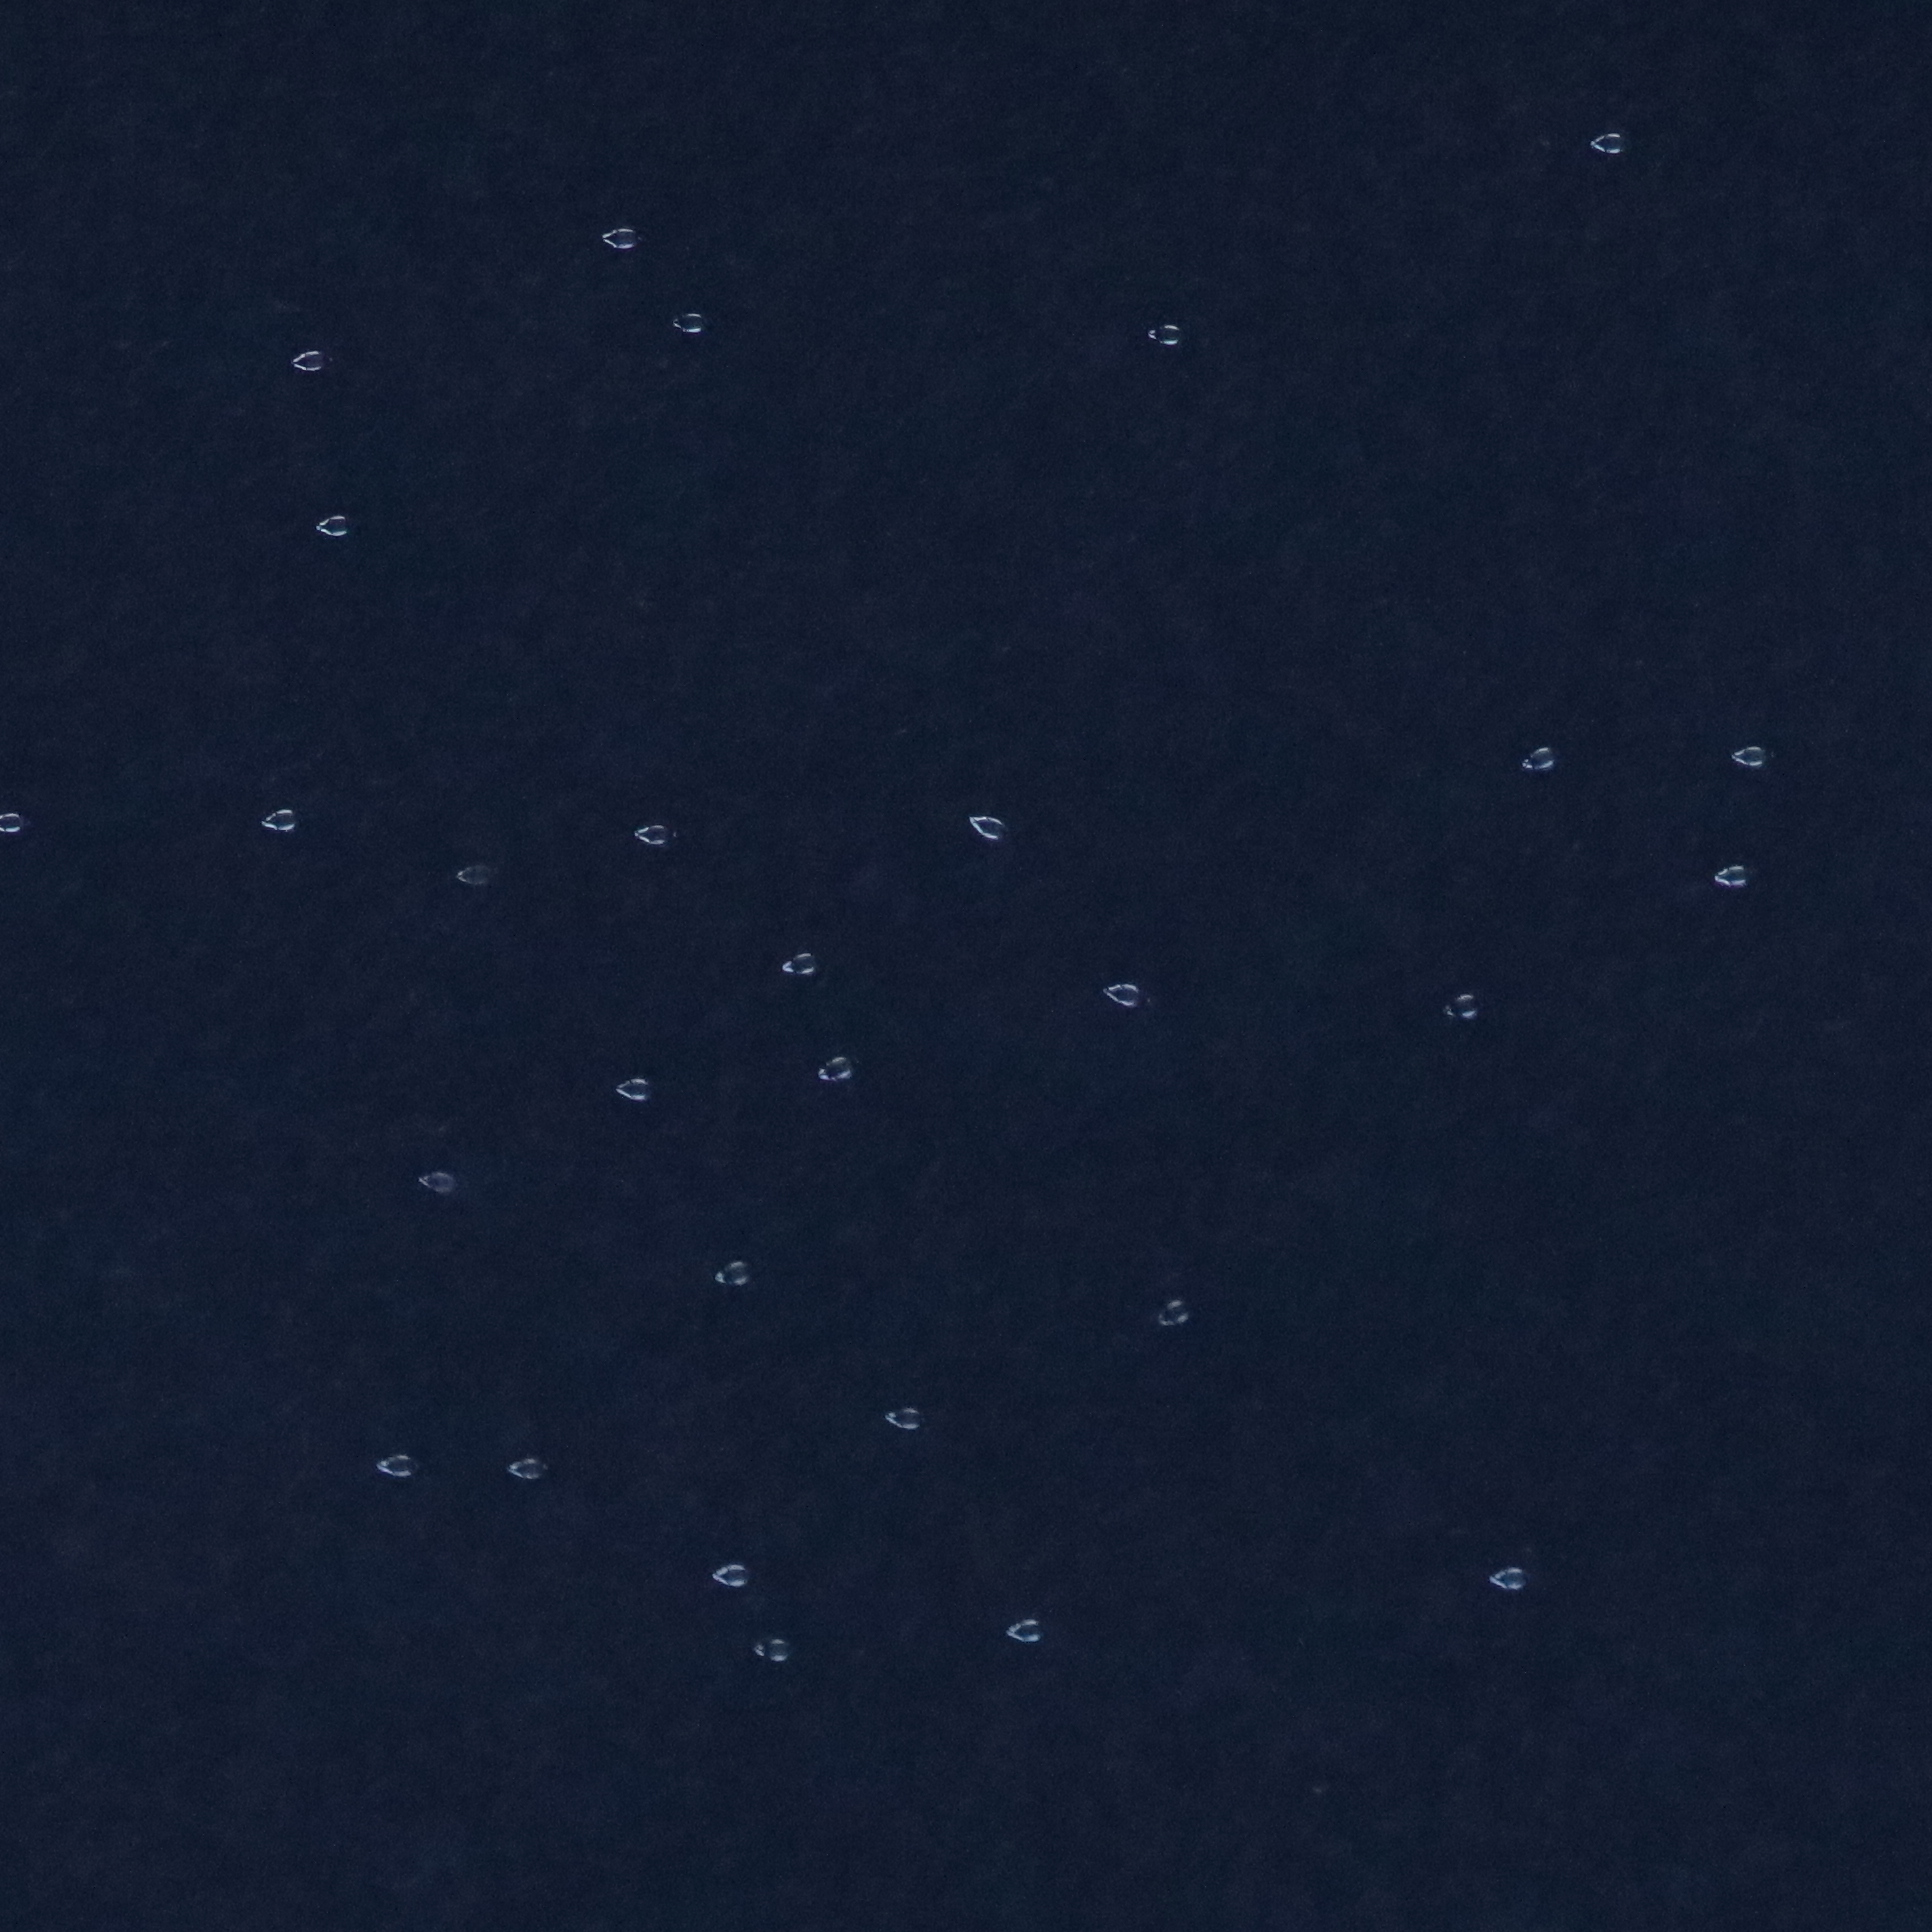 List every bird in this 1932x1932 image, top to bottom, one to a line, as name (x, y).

brant (1609, 142)
brant (624, 240)
brant (691, 324)
brant (1167, 335)
brant (313, 363)
brant (336, 527)
brant (1752, 758)
brant (1539, 761)
brant (283, 821)
brant (9, 823)
brant (990, 828)
brant (657, 835)
brant (478, 872)
brant (1732, 878)
brant (803, 966)
brant (1126, 997)
brant (1464, 1008)
brant (840, 1068)
brant (638, 1089)
brant (440, 1180)
brant (737, 1272)
brant (1173, 1315)
brant (908, 1417)
brant (399, 1465)
brant (518, 1470)
brant (735, 1576)
brant (1511, 1578)
brant (1028, 1630)
brant (775, 1649)